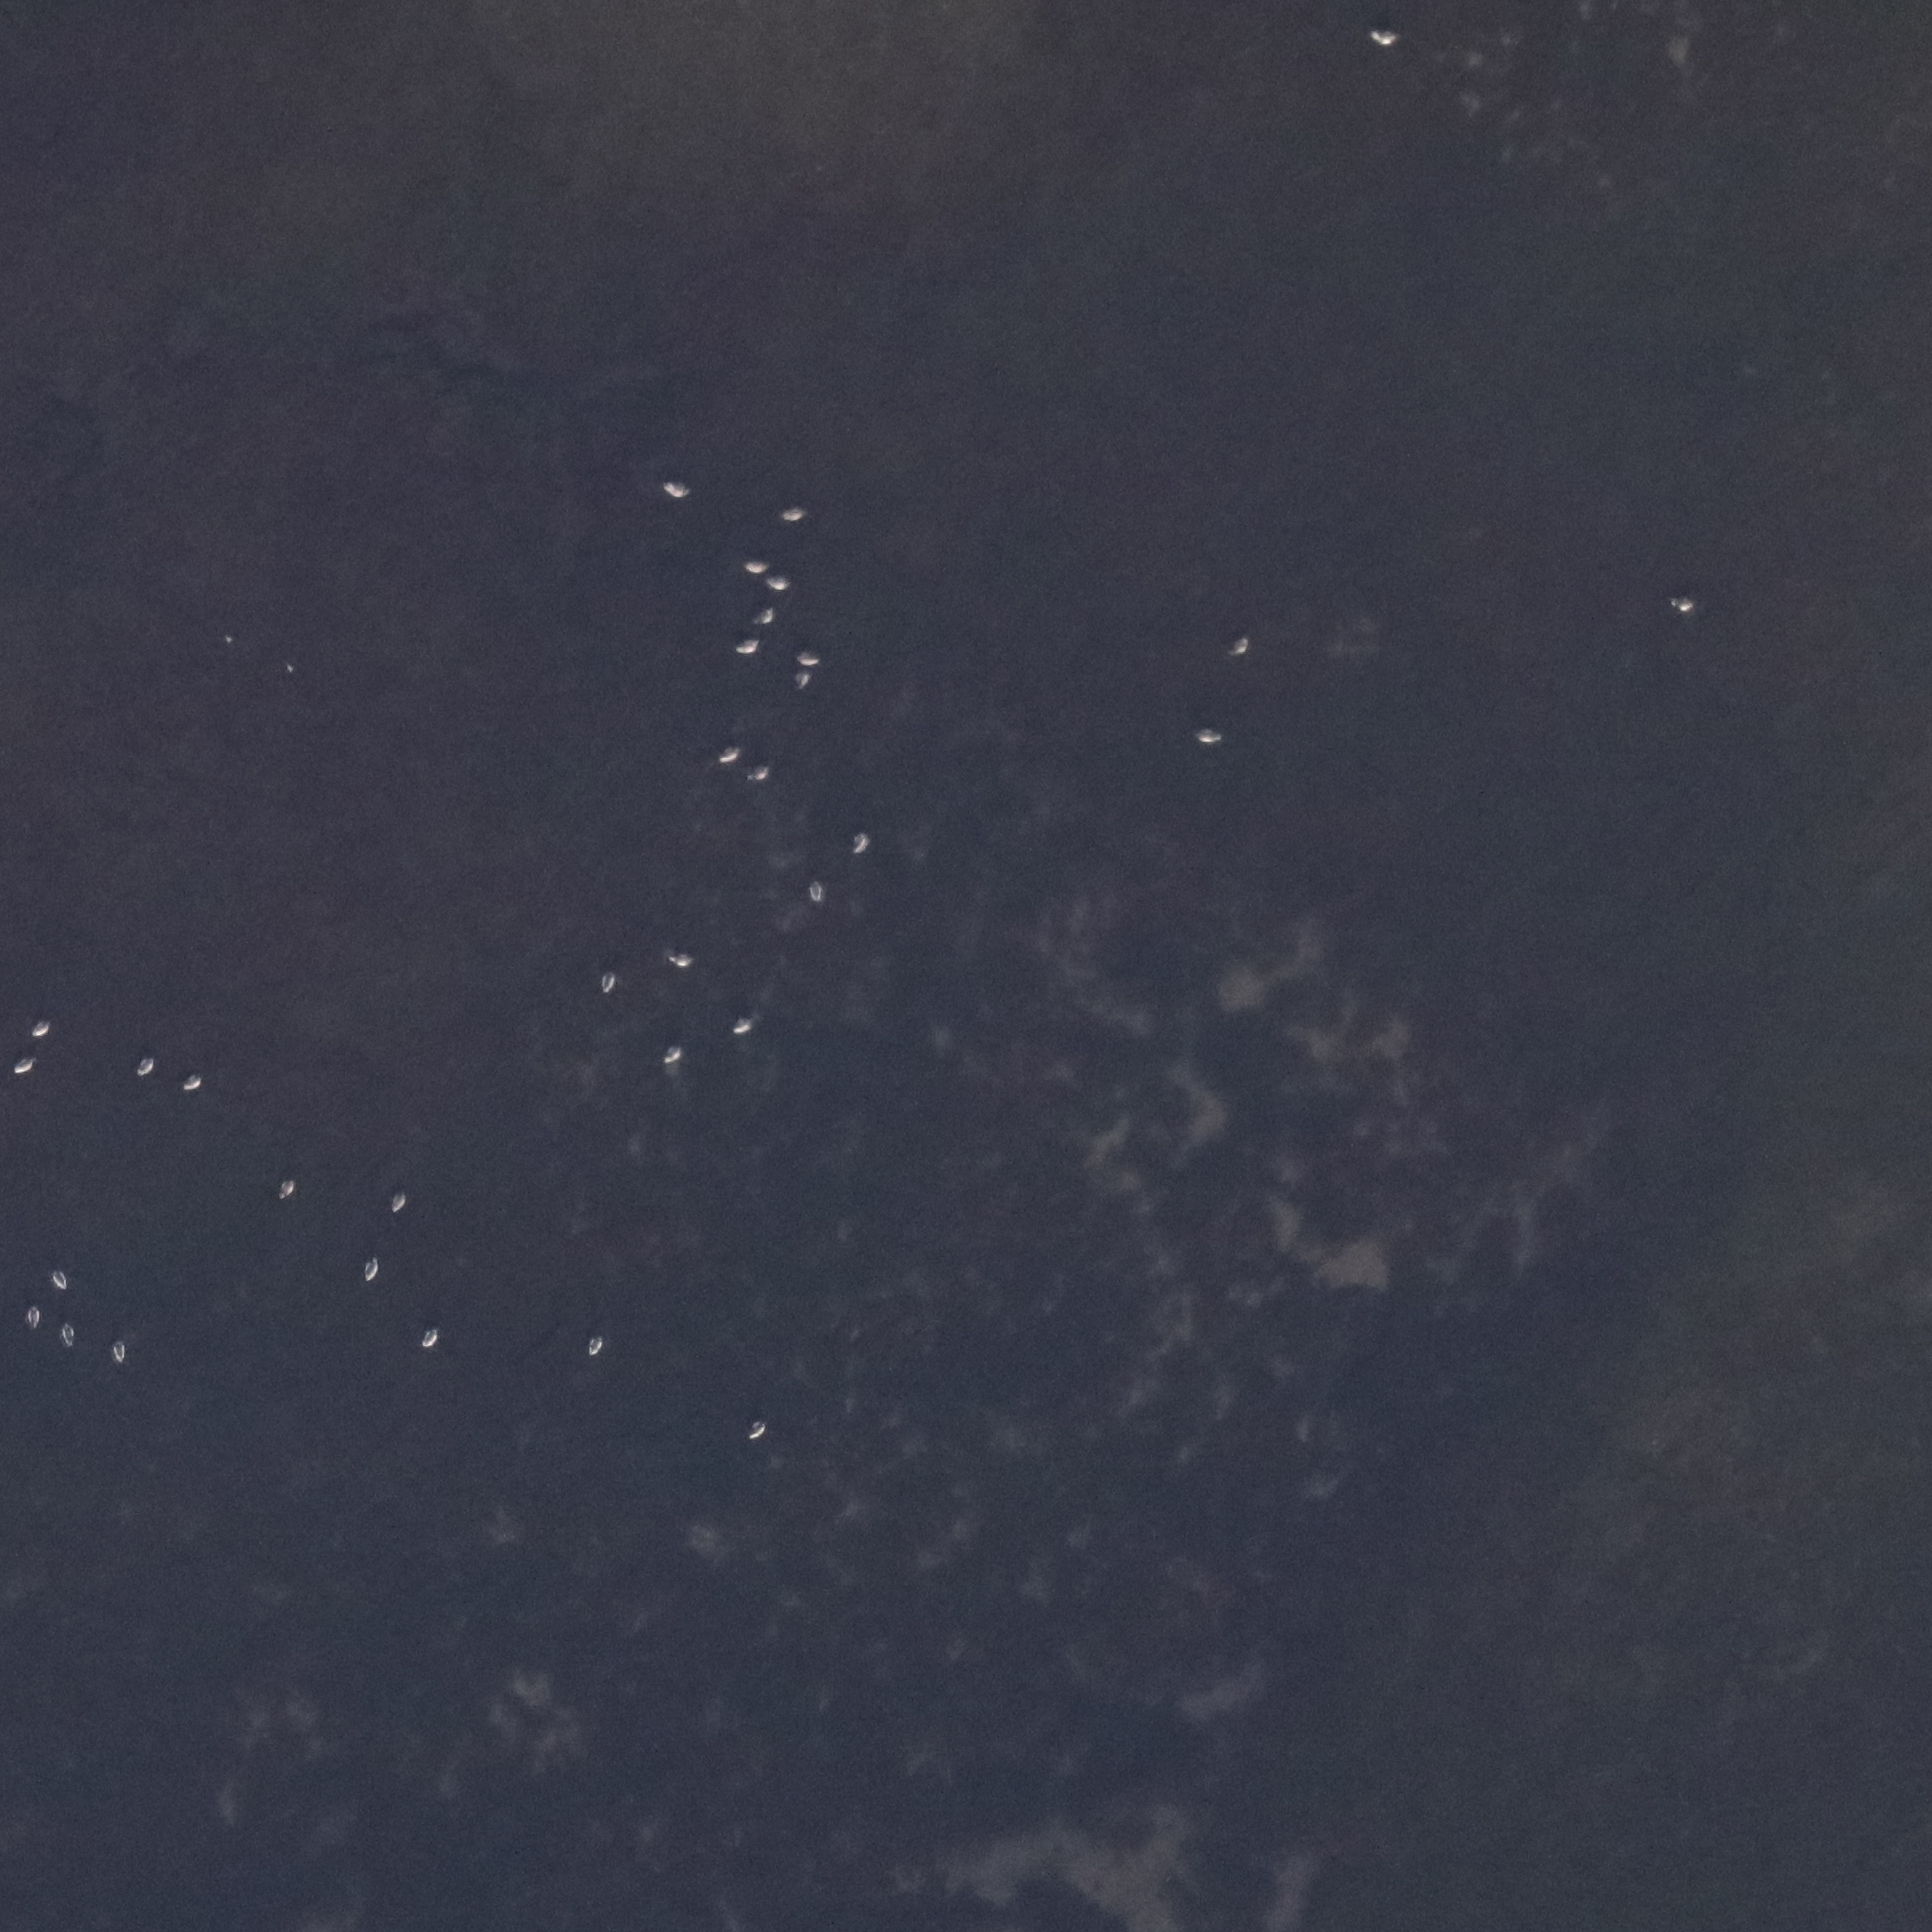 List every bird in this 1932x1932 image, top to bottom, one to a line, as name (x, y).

brant (1385, 39)
brant (676, 487)
brant (798, 519)
brant (757, 570)
brant (780, 587)
brant (1688, 607)
brant (764, 614)
brant (742, 641)
brant (1239, 645)
brant (804, 661)
brant (799, 687)
brant (1211, 738)
brant (722, 756)
brant (758, 781)
brant (859, 846)
brant (818, 891)
brant (681, 958)
brant (606, 982)
brant (40, 1022)
brant (744, 1024)
brant (675, 1050)
brant (143, 1069)
brant (27, 1070)
brant (201, 1082)
brant (286, 1189)
brant (395, 1197)
brant (378, 1271)
brant (58, 1278)
brant (35, 1313)
brant (71, 1334)
brant (435, 1334)
brant (593, 1341)
brant (121, 1345)
brant (758, 1431)